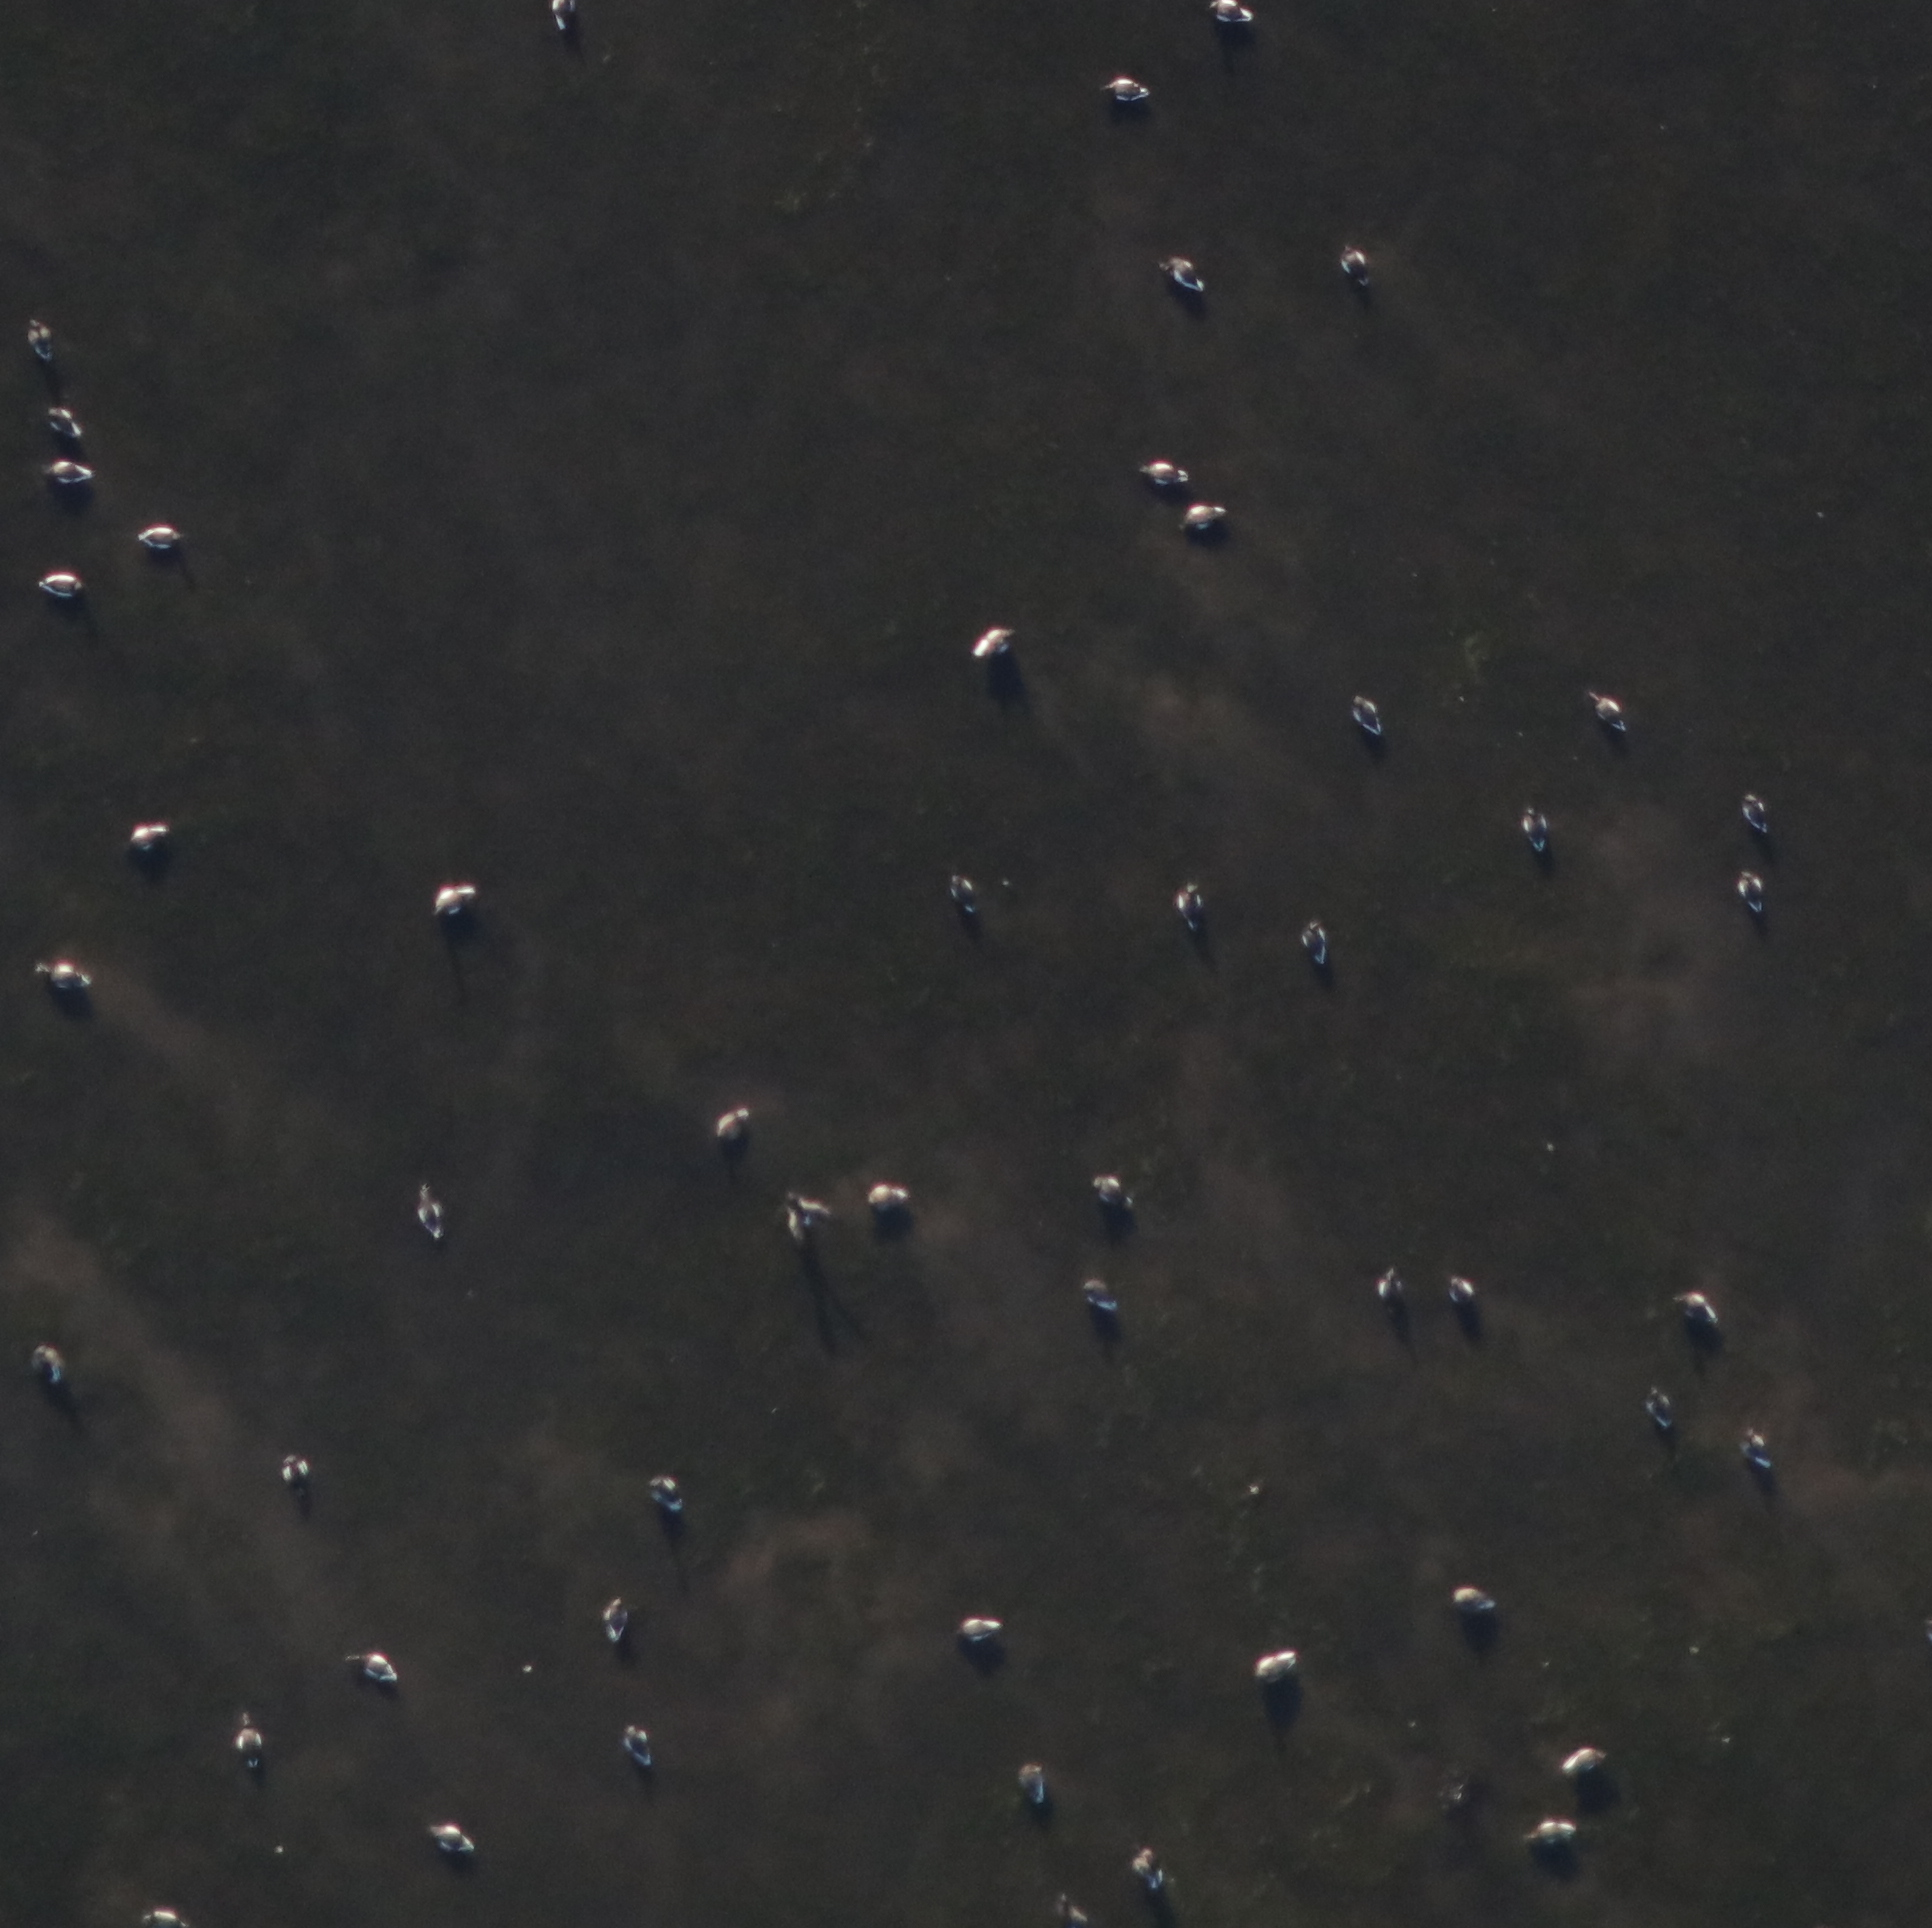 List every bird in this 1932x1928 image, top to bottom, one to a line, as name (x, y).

brant (564, 11)
brant (1230, 11)
brant (1127, 92)
brant (1355, 264)
brant (1184, 273)
brant (43, 343)
brant (64, 424)
brant (68, 472)
brant (1162, 473)
brant (1204, 518)
brant (160, 539)
brant (63, 584)
brant (988, 641)
brant (1607, 711)
brant (1364, 716)
brant (1752, 814)
brant (1536, 828)
brant (152, 838)
brant (1751, 889)
brant (964, 890)
brant (454, 902)
brant (1189, 906)
brant (1316, 942)
brant (65, 976)
brant (733, 1129)
brant (1112, 1193)
brant (885, 1198)
brant (431, 1211)
brant (804, 1223)
brant (1389, 1288)
brant (1460, 1292)
brant (1100, 1295)
brant (1696, 1309)
brant (48, 1364)
brant (1660, 1410)
brant (1747, 1449)
brant (295, 1469)
brant (666, 1494)
brant (1471, 1600)
brant (618, 1620)
brant (975, 1623)
brant (1274, 1667)
brant (374, 1668)
brant (249, 1742)
brant (637, 1745)
brant (1582, 1762)
brant (1024, 1782)
brant (1551, 1834)
brant (453, 1841)
brant (1146, 1874)